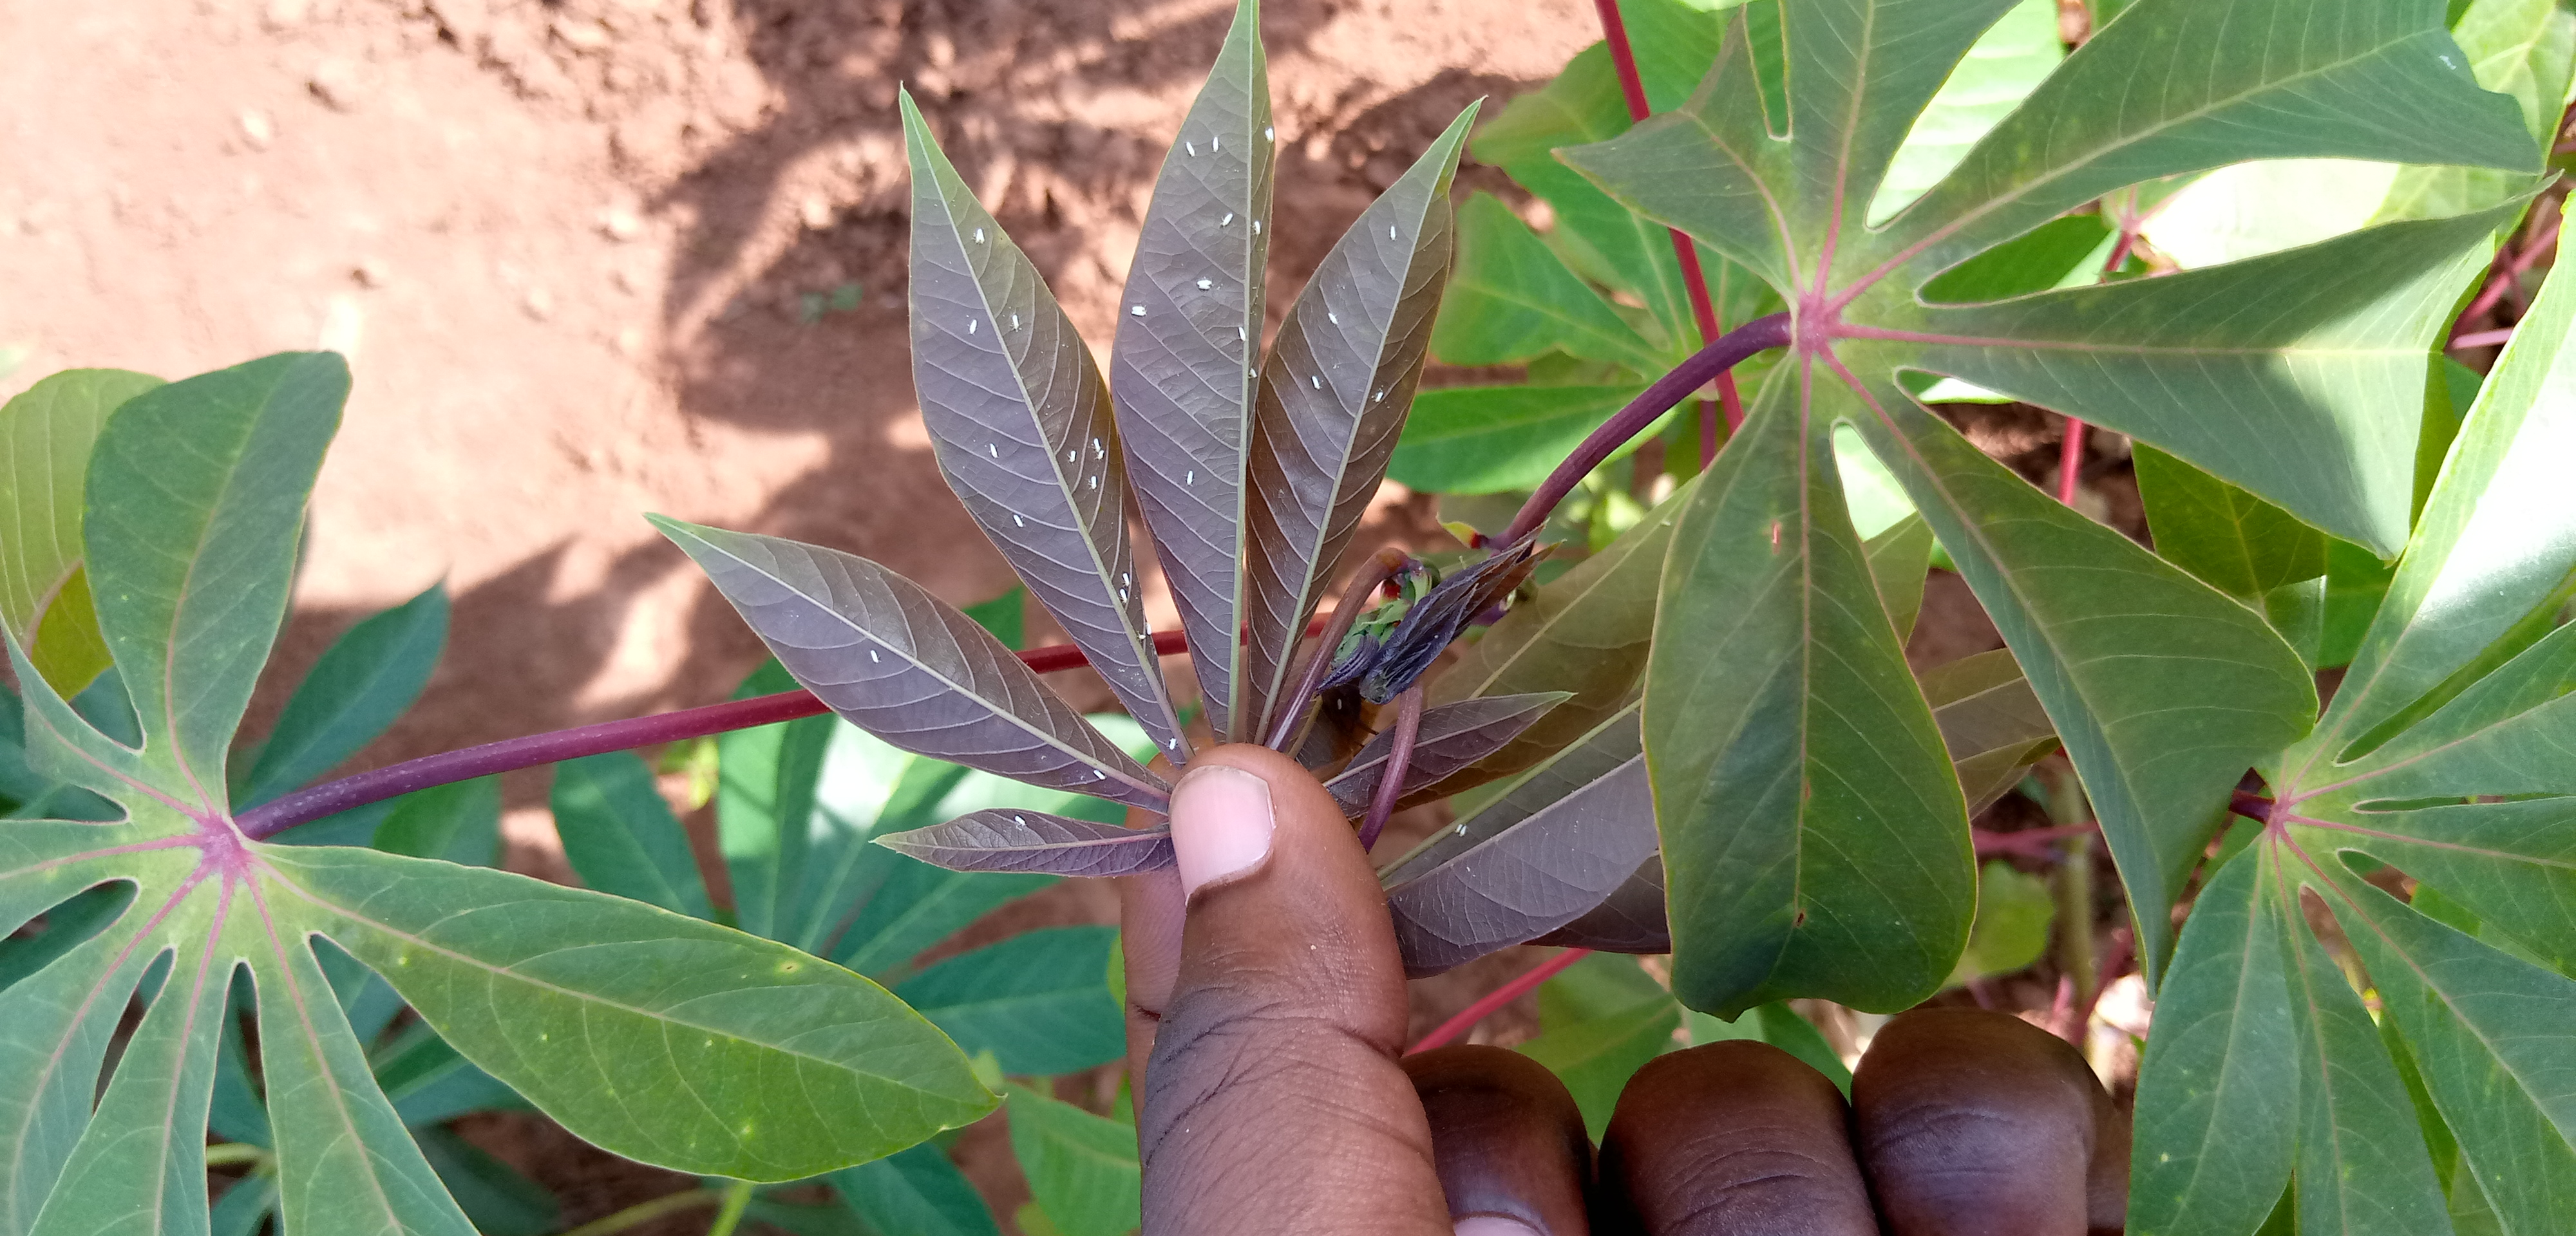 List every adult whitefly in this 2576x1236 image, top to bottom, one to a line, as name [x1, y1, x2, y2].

whitefly [1269, 126, 1277, 144]
whitefly [1264, 128, 1271, 142]
whitefly [1211, 135, 1222, 155]
whitefly [1184, 138, 1197, 158]
whitefly [1218, 211, 1235, 231]
whitefly [1251, 214, 1266, 236]
whitefly [1387, 222, 1399, 243]
whitefly [974, 223, 987, 245]
whitefly [974, 225, 988, 245]
whitefly [1196, 277, 1213, 286]
whitefly [1198, 285, 1214, 291]
whitefly [1130, 304, 1148, 311]
whitefly [1130, 310, 1148, 317]
whitefly [1327, 310, 1341, 328]
whitefly [1011, 313, 1024, 333]
whitefly [967, 317, 980, 335]
whitefly [1235, 323, 1249, 344]
whitefly [1246, 365, 1259, 380]
whitefly [1309, 374, 1322, 392]
whitefly [1373, 389, 1386, 406]
whitefly [1093, 436, 1101, 453]
whitefly [989, 440, 1003, 460]
whitefly [1067, 446, 1077, 464]
whitefly [1095, 448, 1105, 462]
whitefly [1184, 467, 1195, 487]
whitefly [1089, 472, 1097, 492]
whitefly [1012, 512, 1028, 529]
whitefly [1121, 570, 1131, 587]
whitefly [1118, 586, 1129, 604]
whitefly [1144, 618, 1155, 636]
whitefly [1135, 632, 1149, 644]
whitefly [869, 646, 882, 667]
whitefly [1166, 736, 1180, 753]
whitefly [1090, 765, 1110, 783]
whitefly [1014, 812, 1030, 830]
whitefly [1454, 823, 1464, 835]
whitefly [1459, 824, 1467, 838]